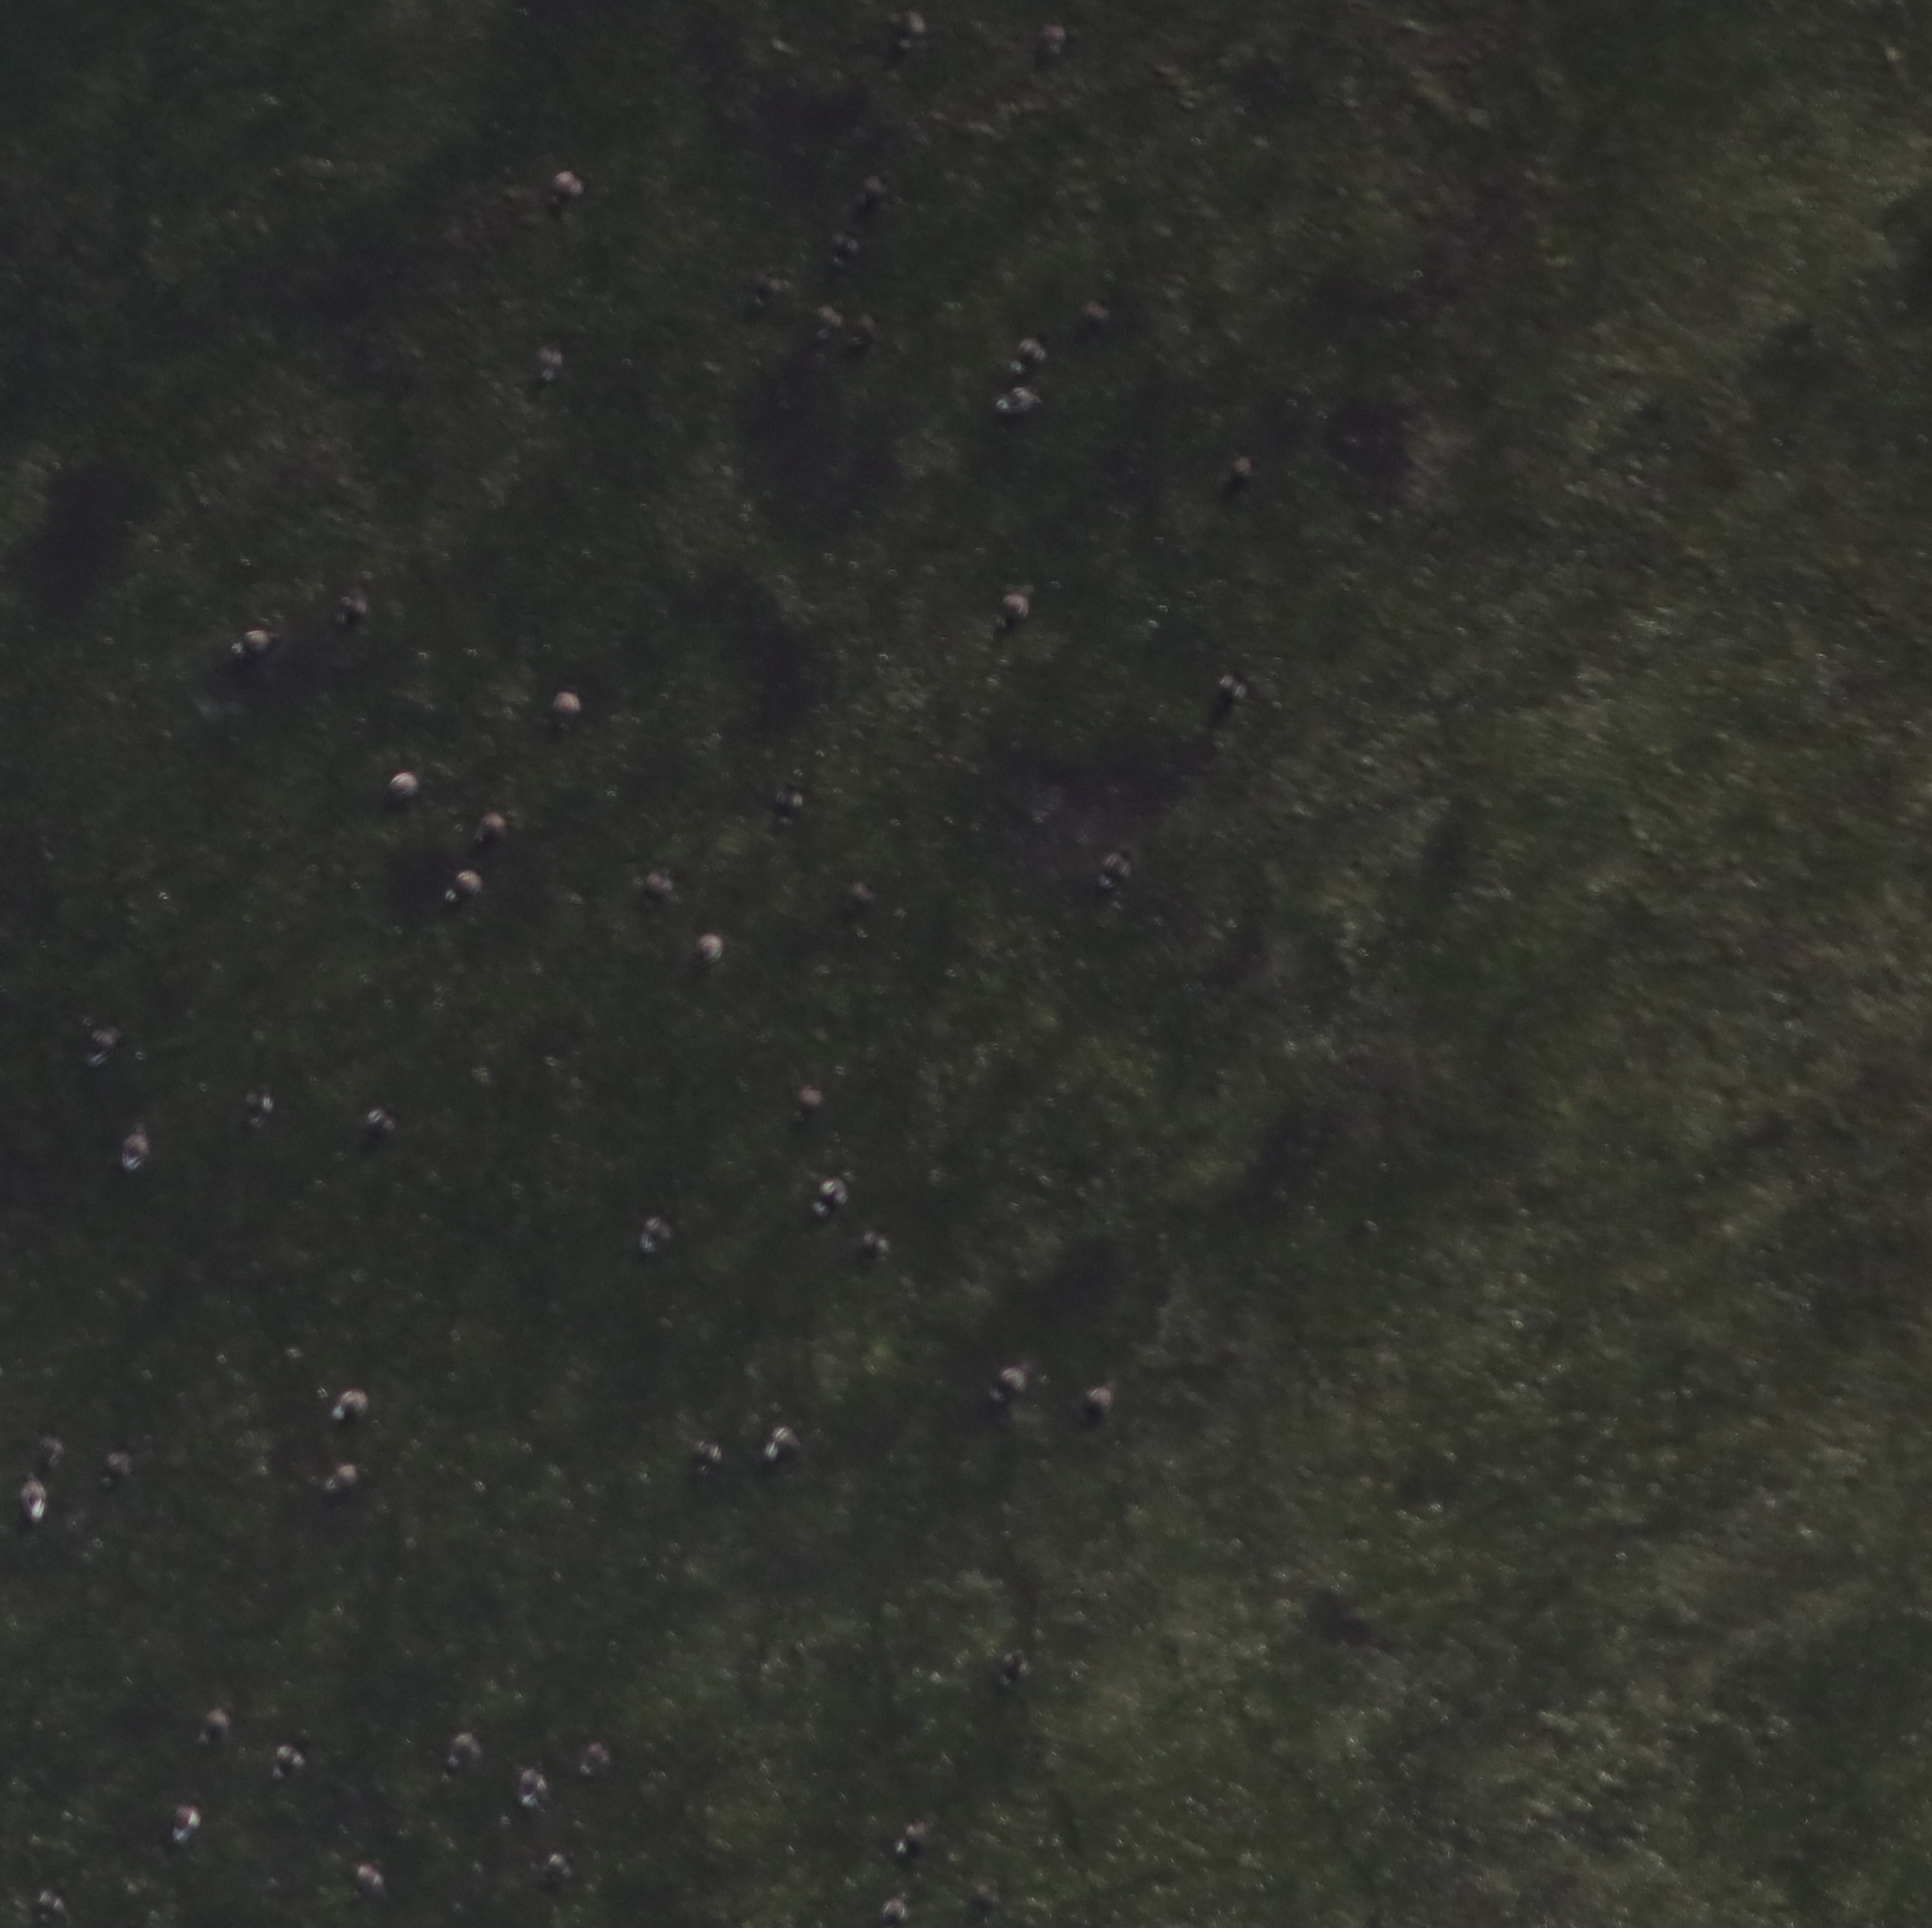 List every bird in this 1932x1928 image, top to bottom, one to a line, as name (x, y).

brant (911, 28)
brant (1050, 37)
brant (871, 190)
brant (572, 193)
brant (845, 249)
brant (762, 287)
brant (830, 322)
brant (1035, 357)
brant (556, 360)
brant (1018, 398)
brant (1237, 465)
brant (359, 607)
brant (1011, 609)
brant (255, 643)
brant (1238, 685)
brant (568, 702)
brant (404, 790)
brant (787, 799)
brant (495, 820)
brant (1114, 876)
brant (651, 882)
brant (472, 884)
brant (861, 900)
brant (712, 950)
brant (101, 1048)
brant (816, 1107)
brant (263, 1111)
brant (374, 1111)
brant (137, 1148)
brant (839, 1192)
brant (660, 1235)
brant (875, 1250)
brant (1012, 1385)
brant (1096, 1391)
brant (343, 1413)
brant (786, 1447)
brant (56, 1452)
brant (707, 1460)
brant (115, 1466)
brant (338, 1481)
brant (33, 1497)
brant (1014, 1671)
brant (214, 1723)
brant (464, 1752)
brant (601, 1757)
brant (293, 1763)
brant (530, 1777)
brant (177, 1824)
brant (910, 1836)
brant (557, 1874)
brant (373, 1879)
brant (58, 1906)
brant (899, 1910)